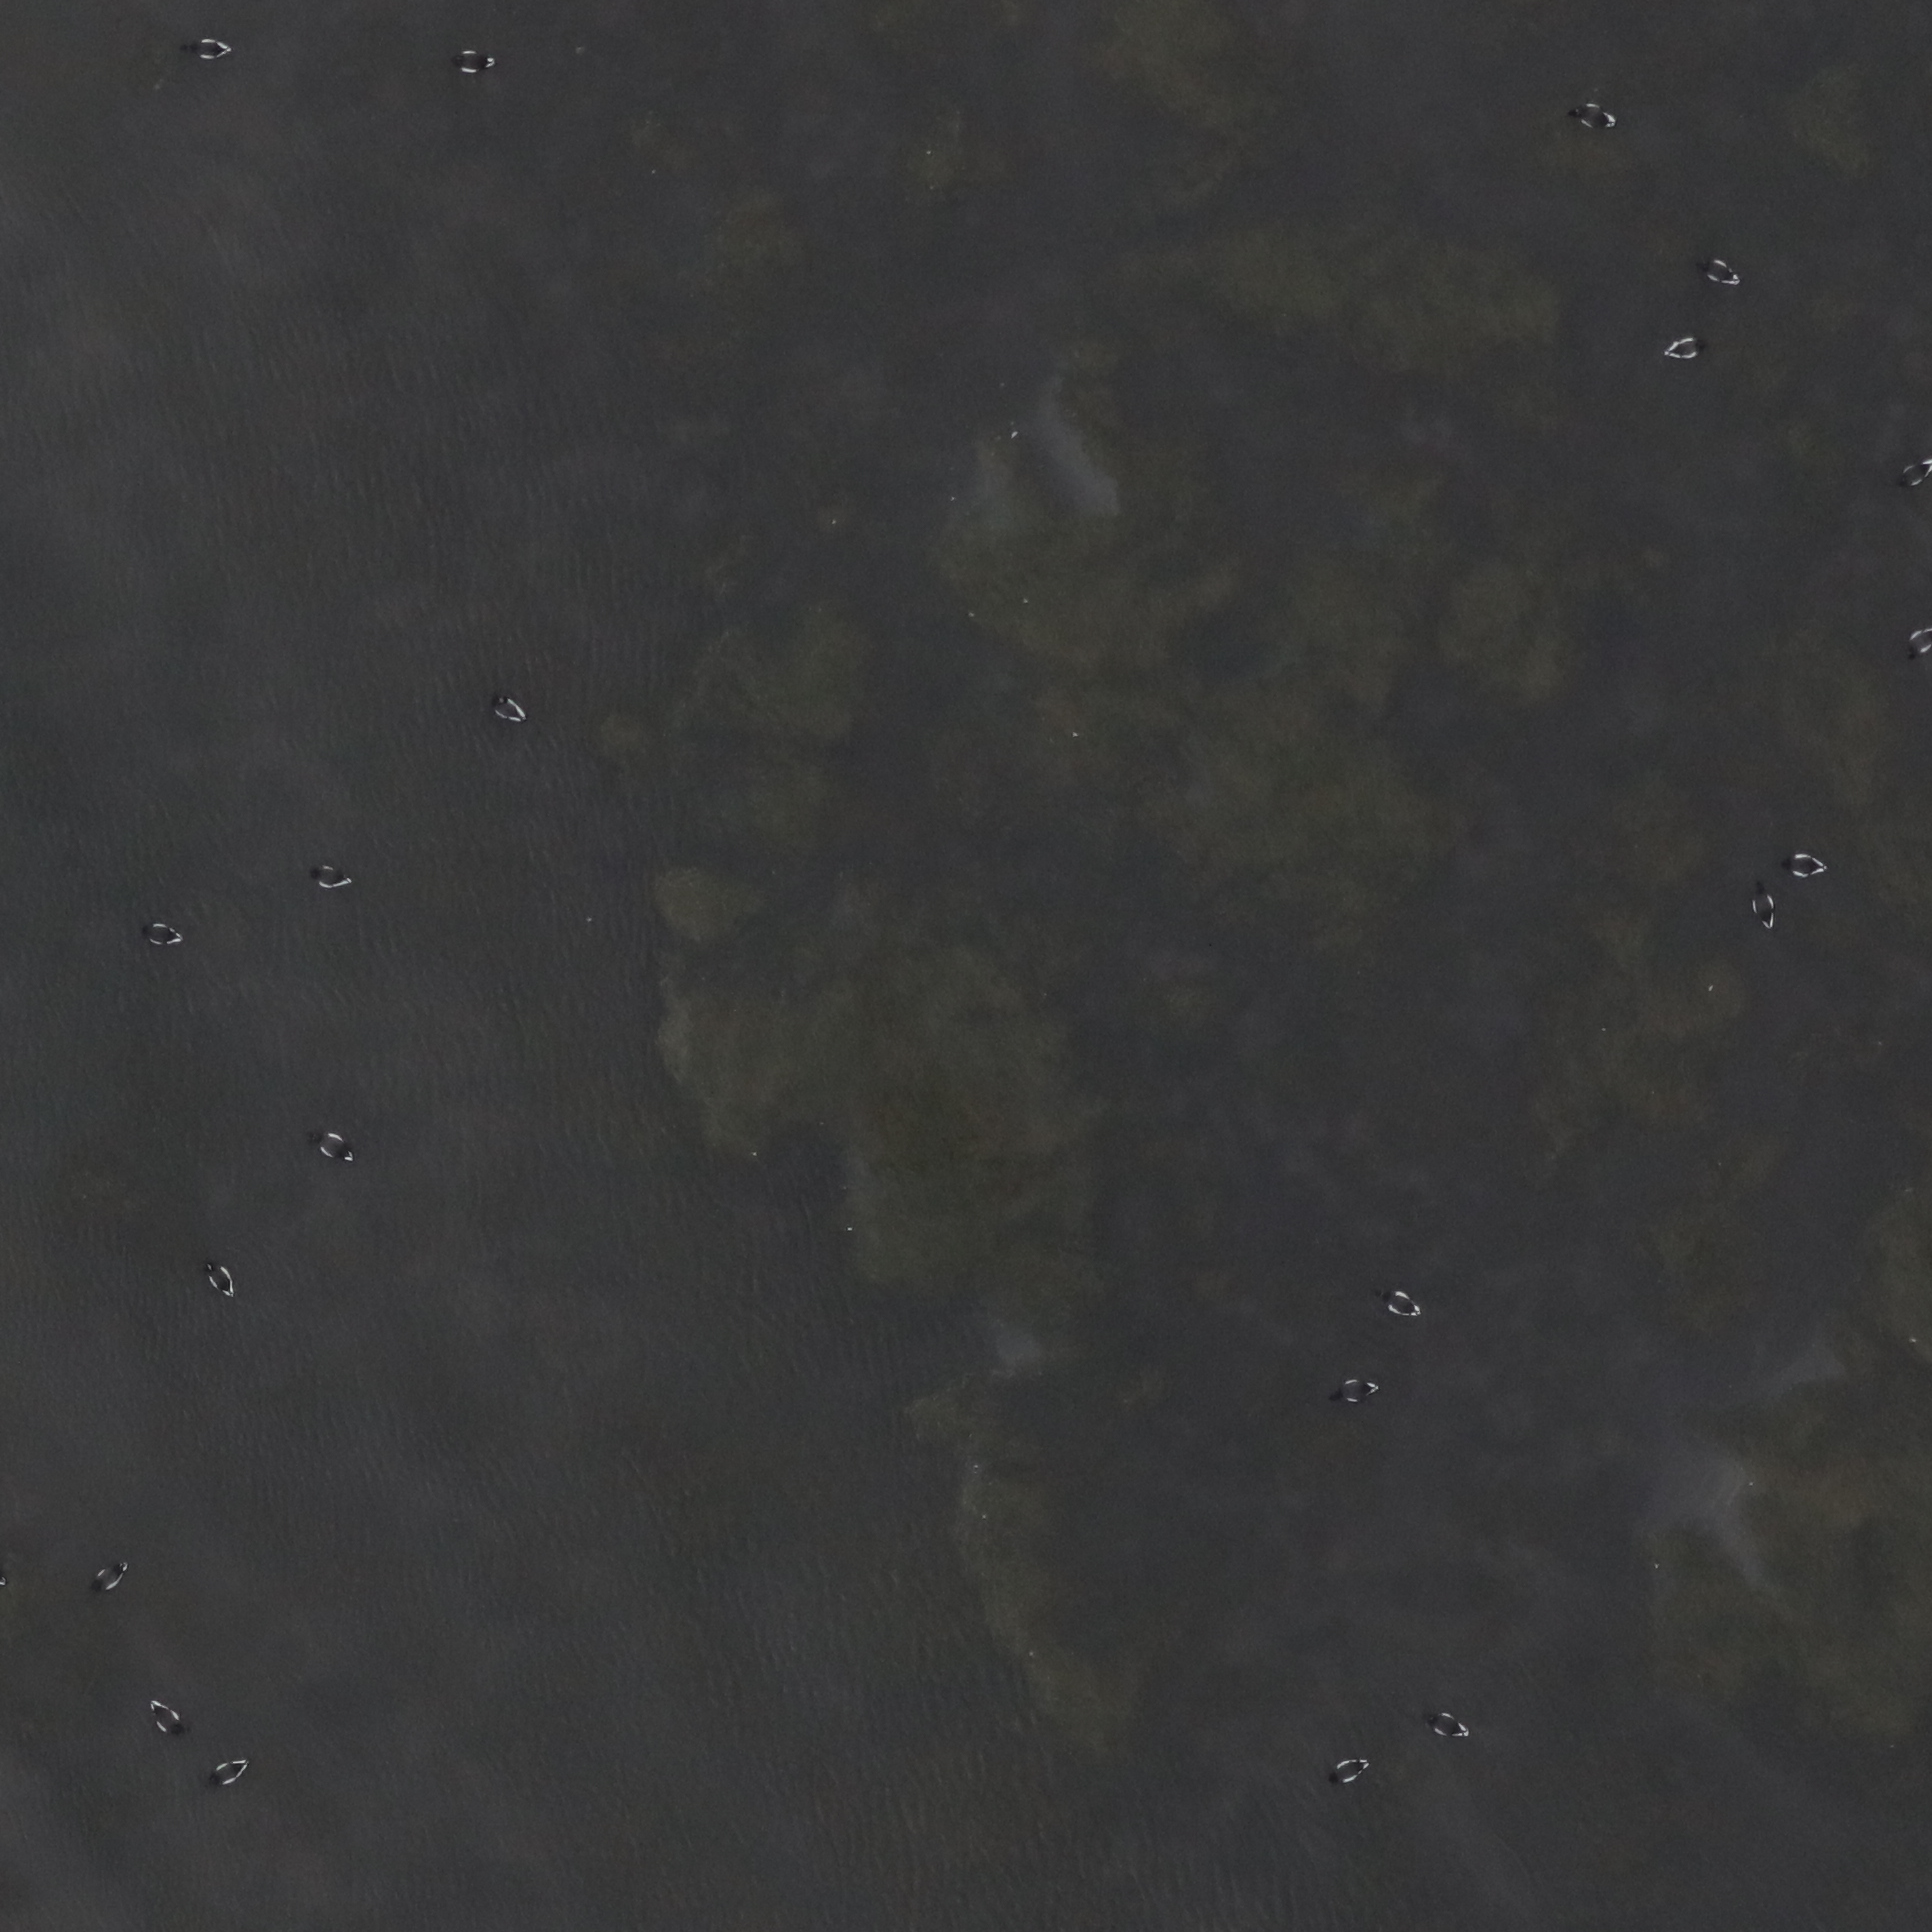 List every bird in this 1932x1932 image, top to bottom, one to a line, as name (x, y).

brant (210, 51)
brant (476, 62)
brant (1597, 117)
brant (1720, 272)
brant (1687, 348)
brant (1917, 473)
brant (1924, 642)
brant (508, 711)
brant (1804, 867)
brant (331, 877)
brant (1763, 906)
brant (161, 934)
brant (335, 1148)
brant (221, 1280)
brant (1403, 1305)
brant (1353, 1391)
brant (109, 1576)
brant (166, 1719)
brant (1444, 1726)
brant (1349, 1772)
brant (227, 1774)